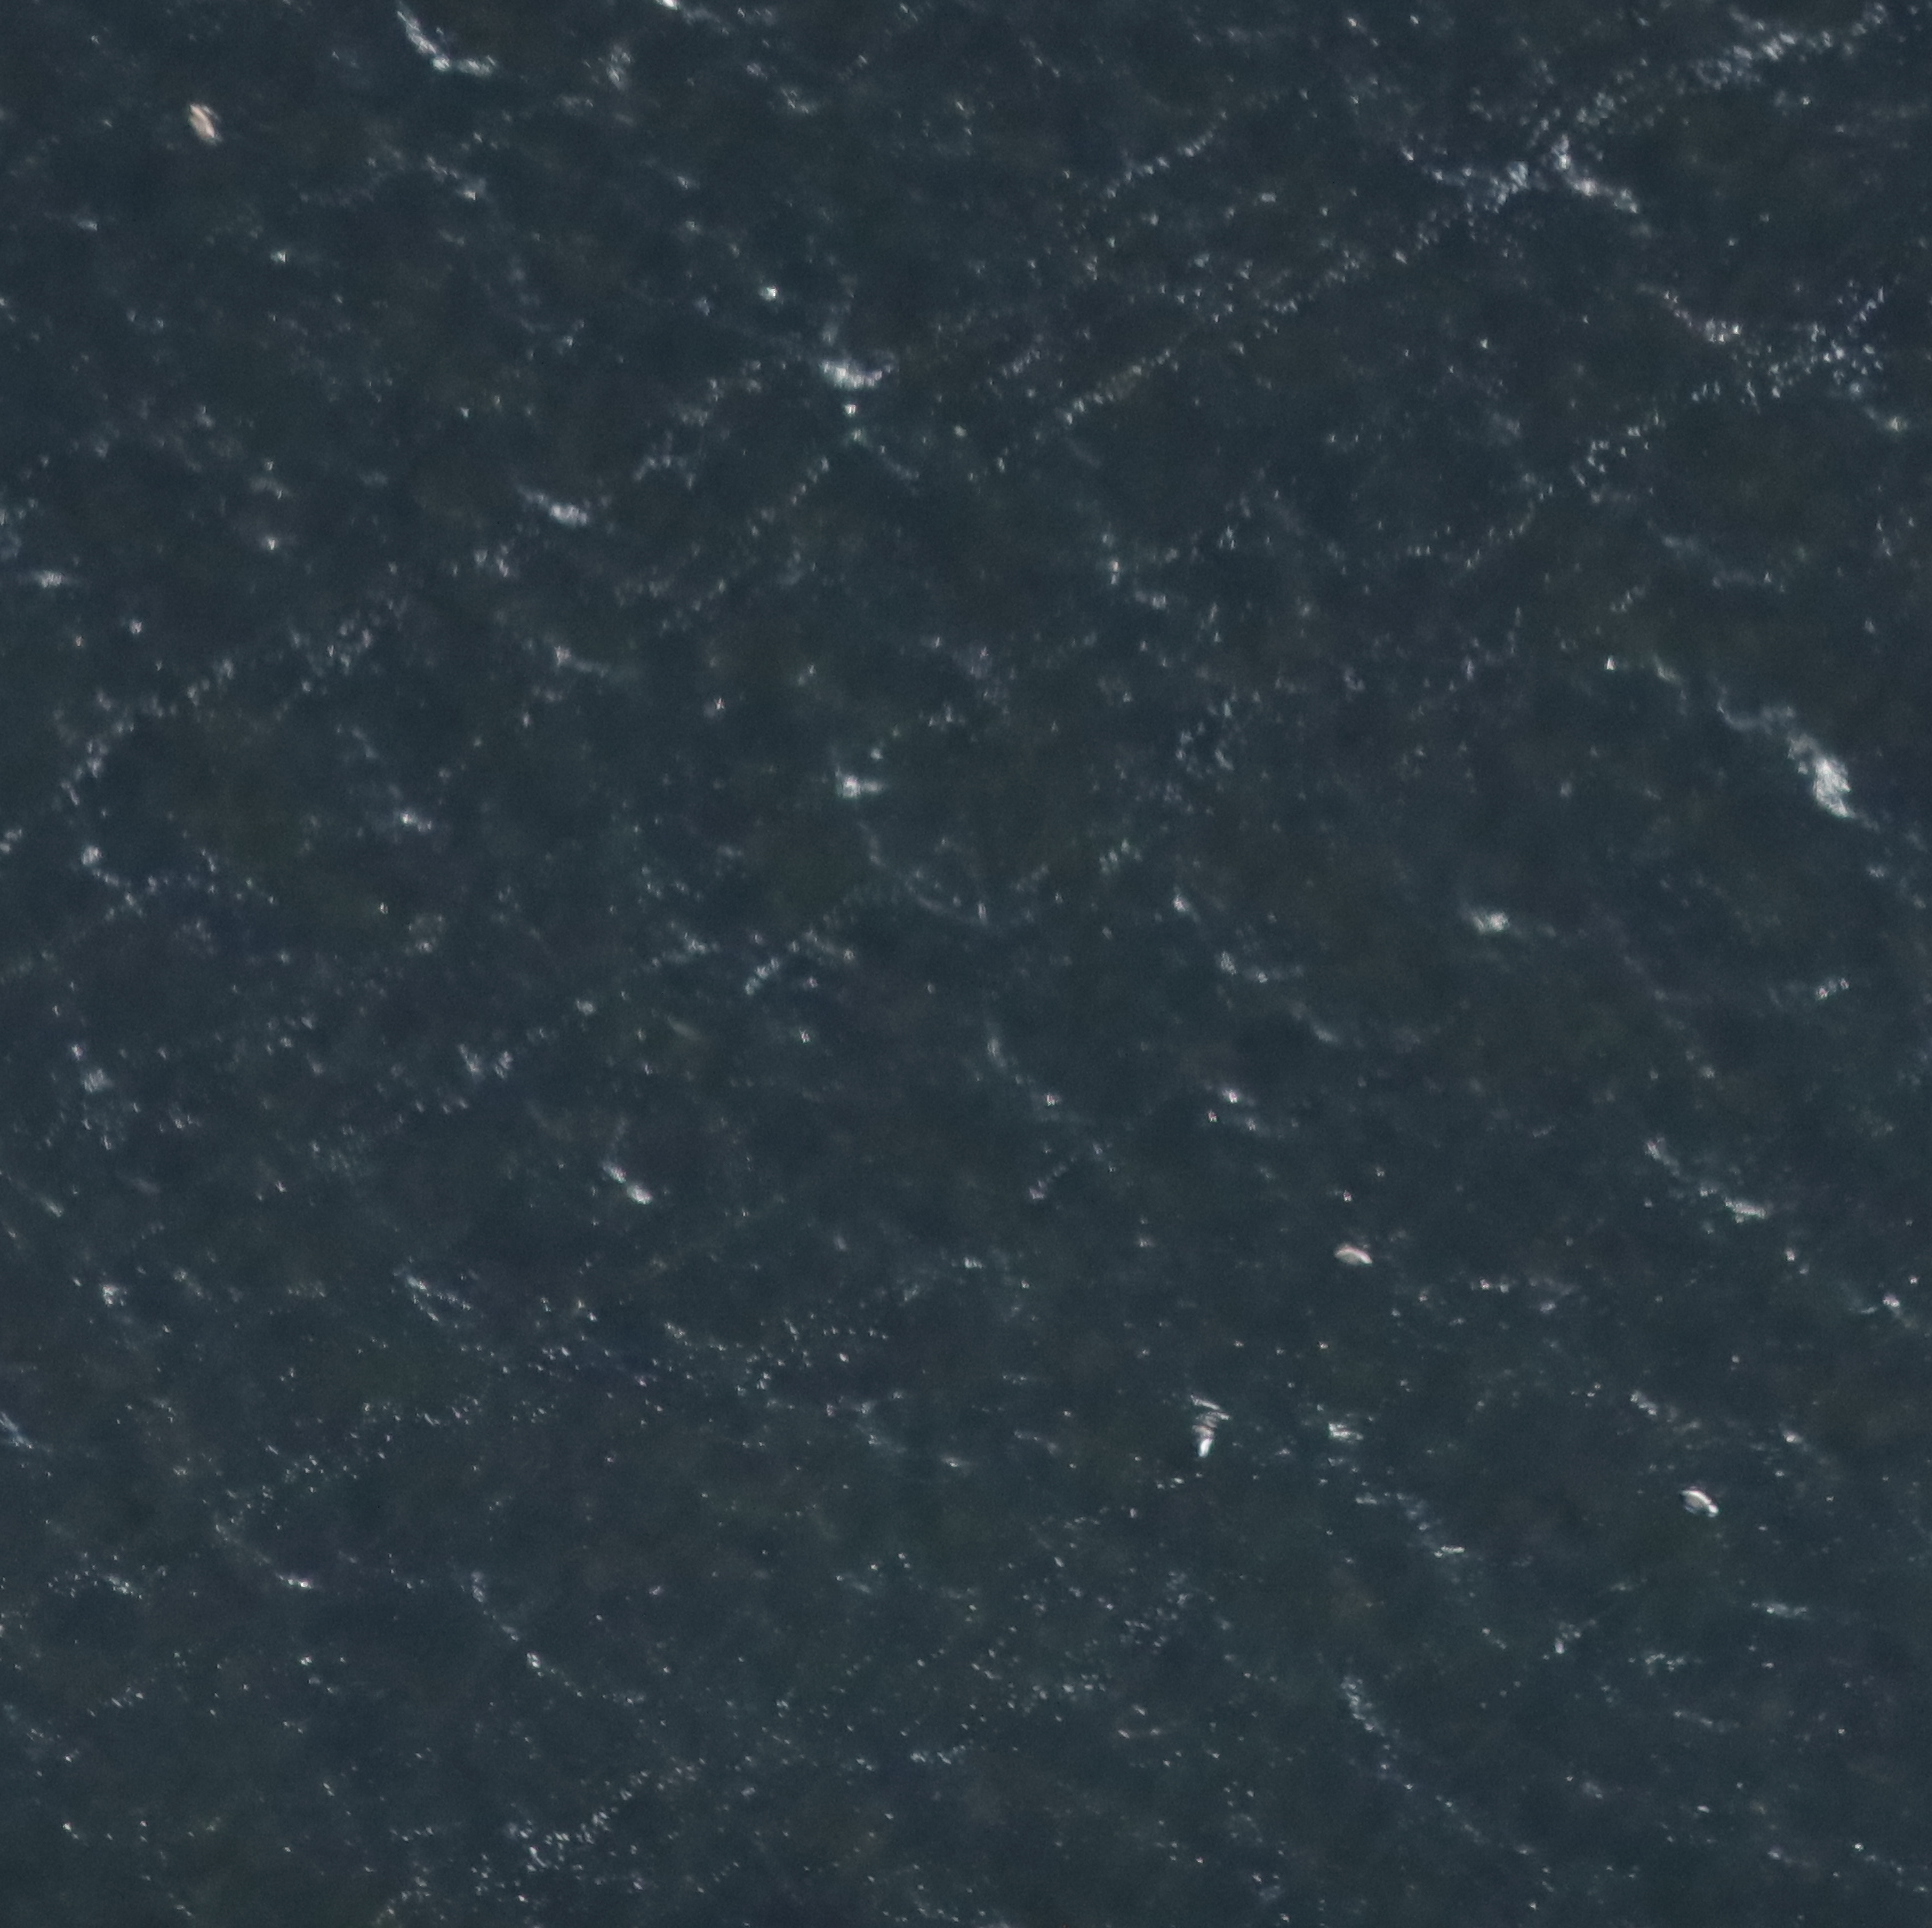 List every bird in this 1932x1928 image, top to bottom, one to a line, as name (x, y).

Canada goose (203, 122)
other bird (1358, 1260)
other bird (1202, 1439)
brant (1705, 1506)